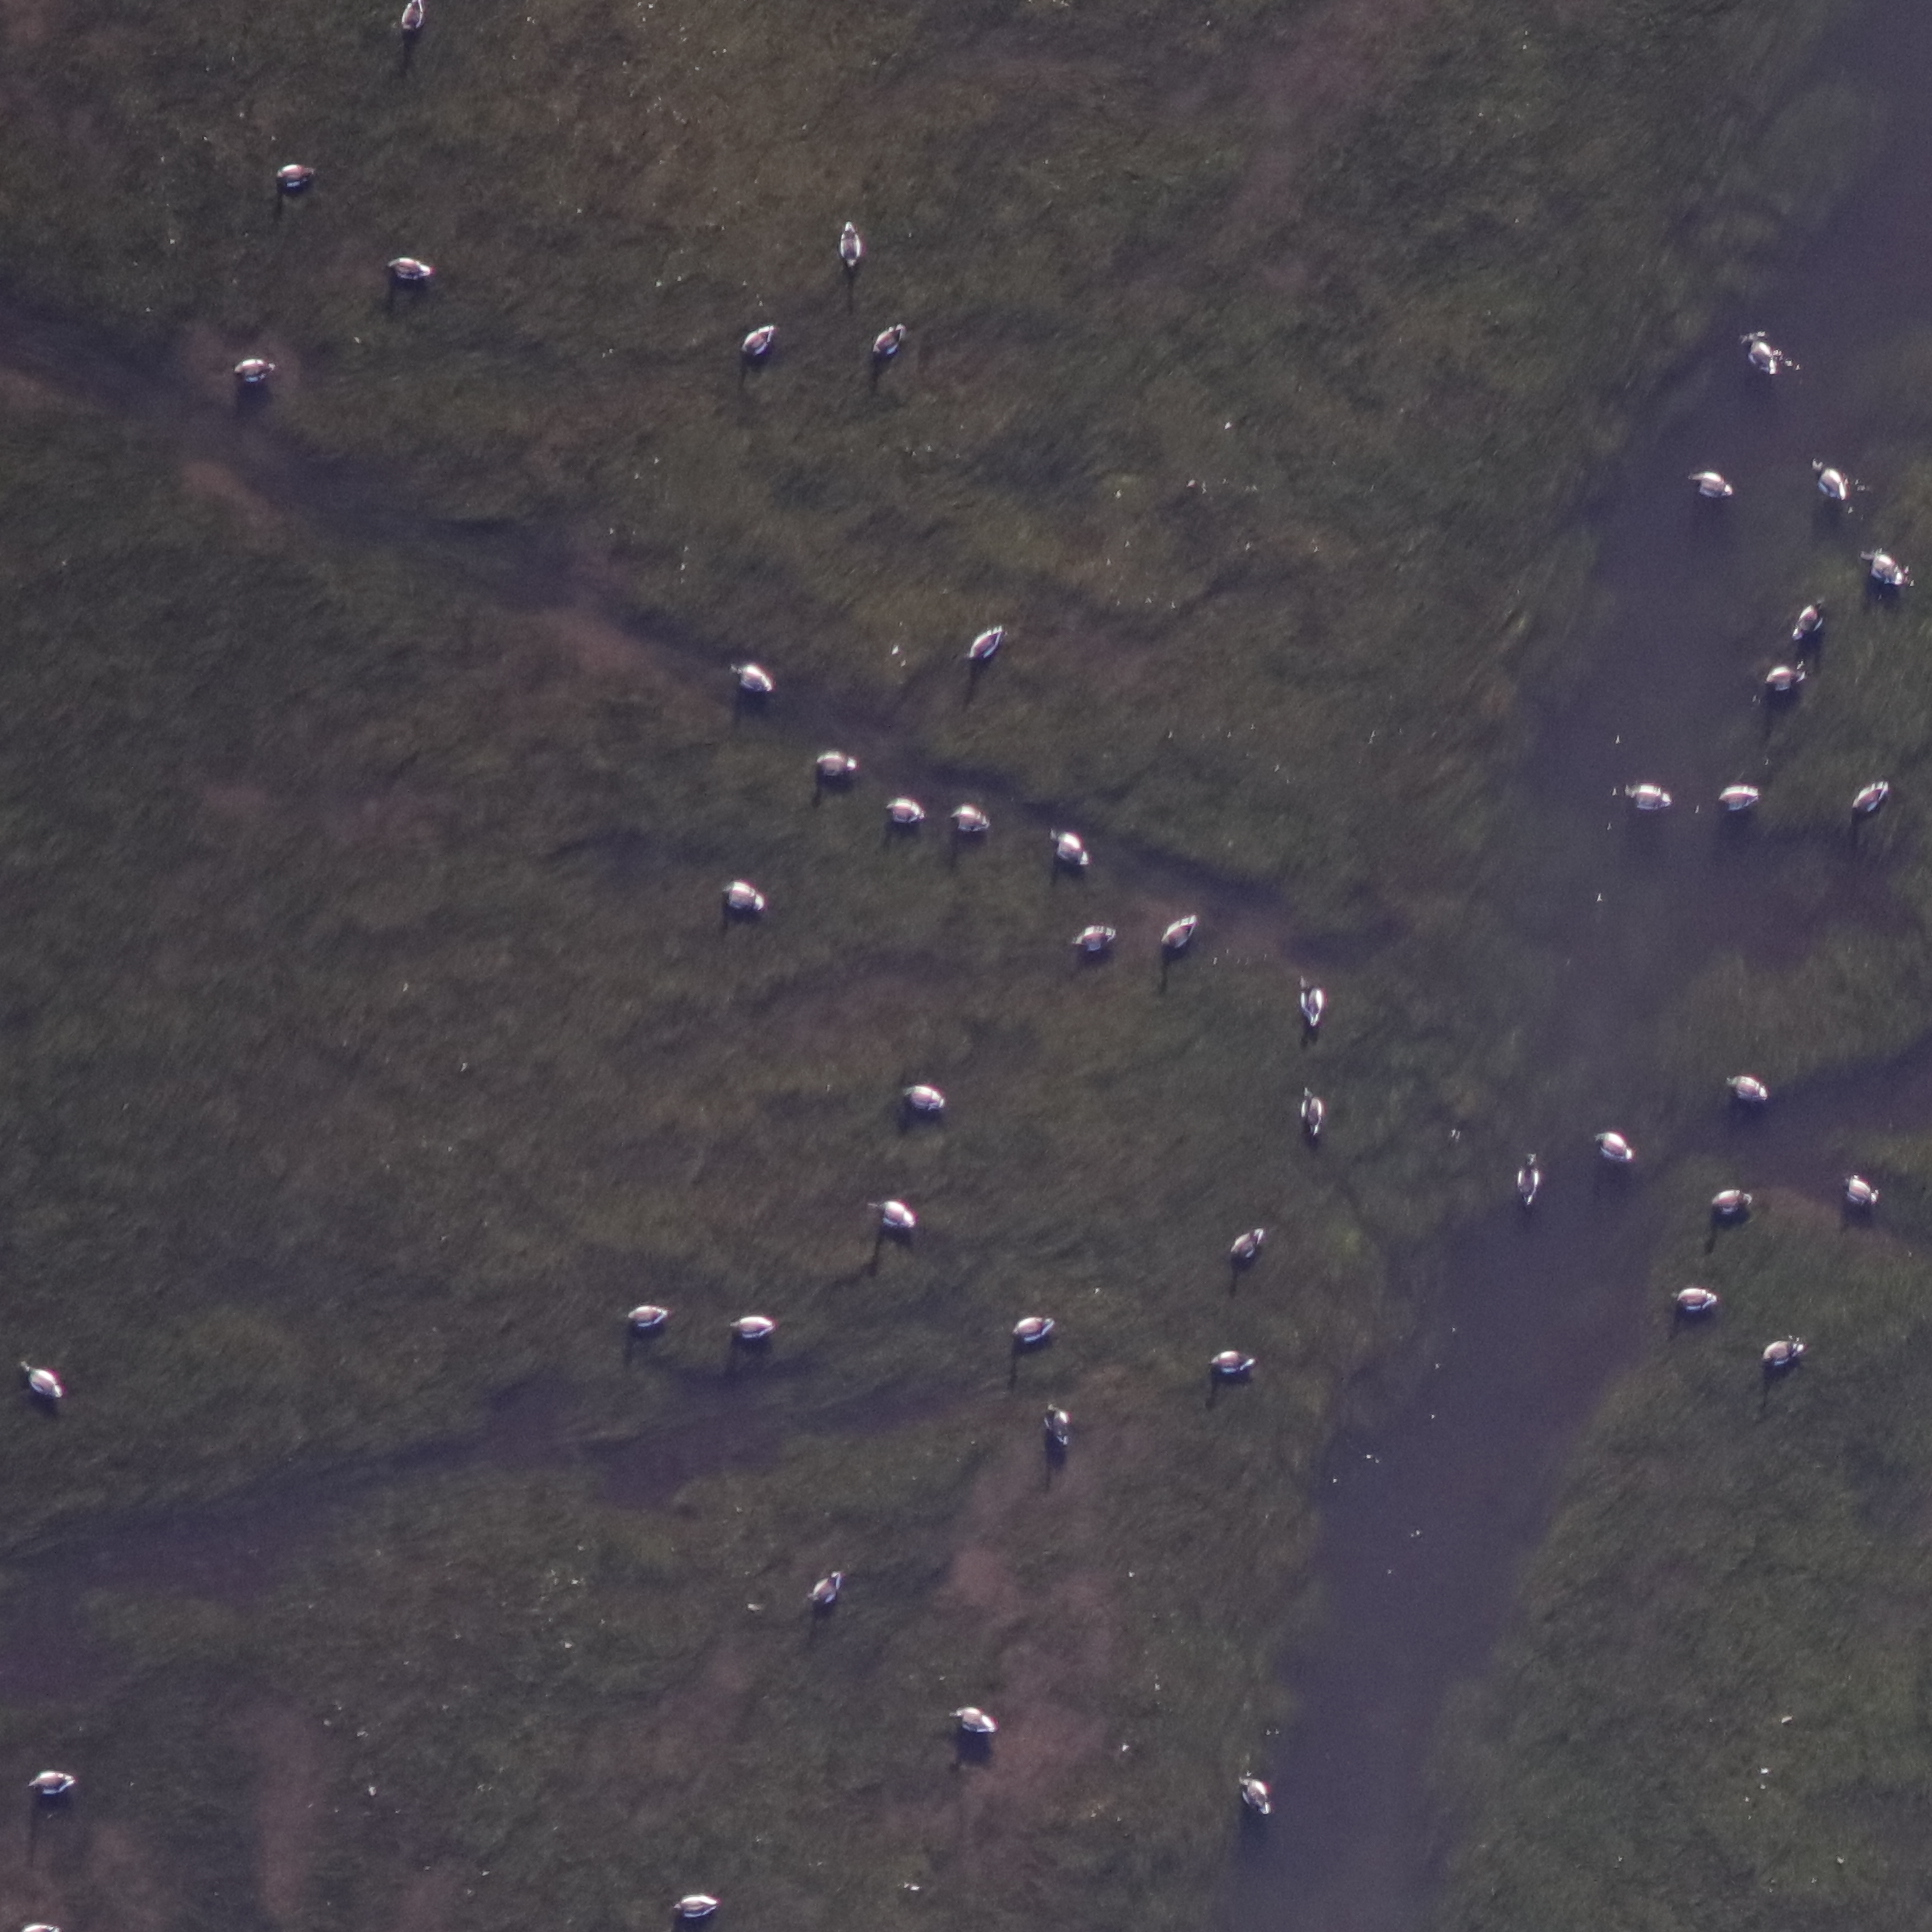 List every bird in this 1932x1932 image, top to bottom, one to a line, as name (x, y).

brant (415, 13)
brant (295, 178)
brant (851, 246)
brant (408, 269)
brant (757, 342)
brant (887, 342)
brant (1765, 356)
brant (252, 370)
brant (1831, 483)
brant (1711, 485)
brant (1887, 569)
brant (1808, 621)
brant (985, 646)
brant (754, 679)
brant (1782, 680)
brant (835, 766)
brant (1739, 796)
brant (1647, 799)
brant (1869, 800)
brant (904, 810)
brant (969, 822)
brant (1070, 851)
brant (744, 899)
brant (1178, 934)
brant (1095, 939)
brant (1312, 1005)
brant (1748, 1089)
brant (924, 1099)
brant (1311, 1110)
brant (1614, 1148)
brant (1528, 1181)
brant (1860, 1191)
brant (1731, 1204)
brant (895, 1216)
brant (1247, 1247)
brant (1694, 1300)
brant (646, 1316)
brant (754, 1328)
brant (1033, 1329)
brant (1781, 1352)
brant (1233, 1365)
brant (43, 1382)
brant (1059, 1424)
brant (827, 1590)
brant (974, 1720)
brant (49, 1782)
brant (1255, 1794)
brant (695, 1907)